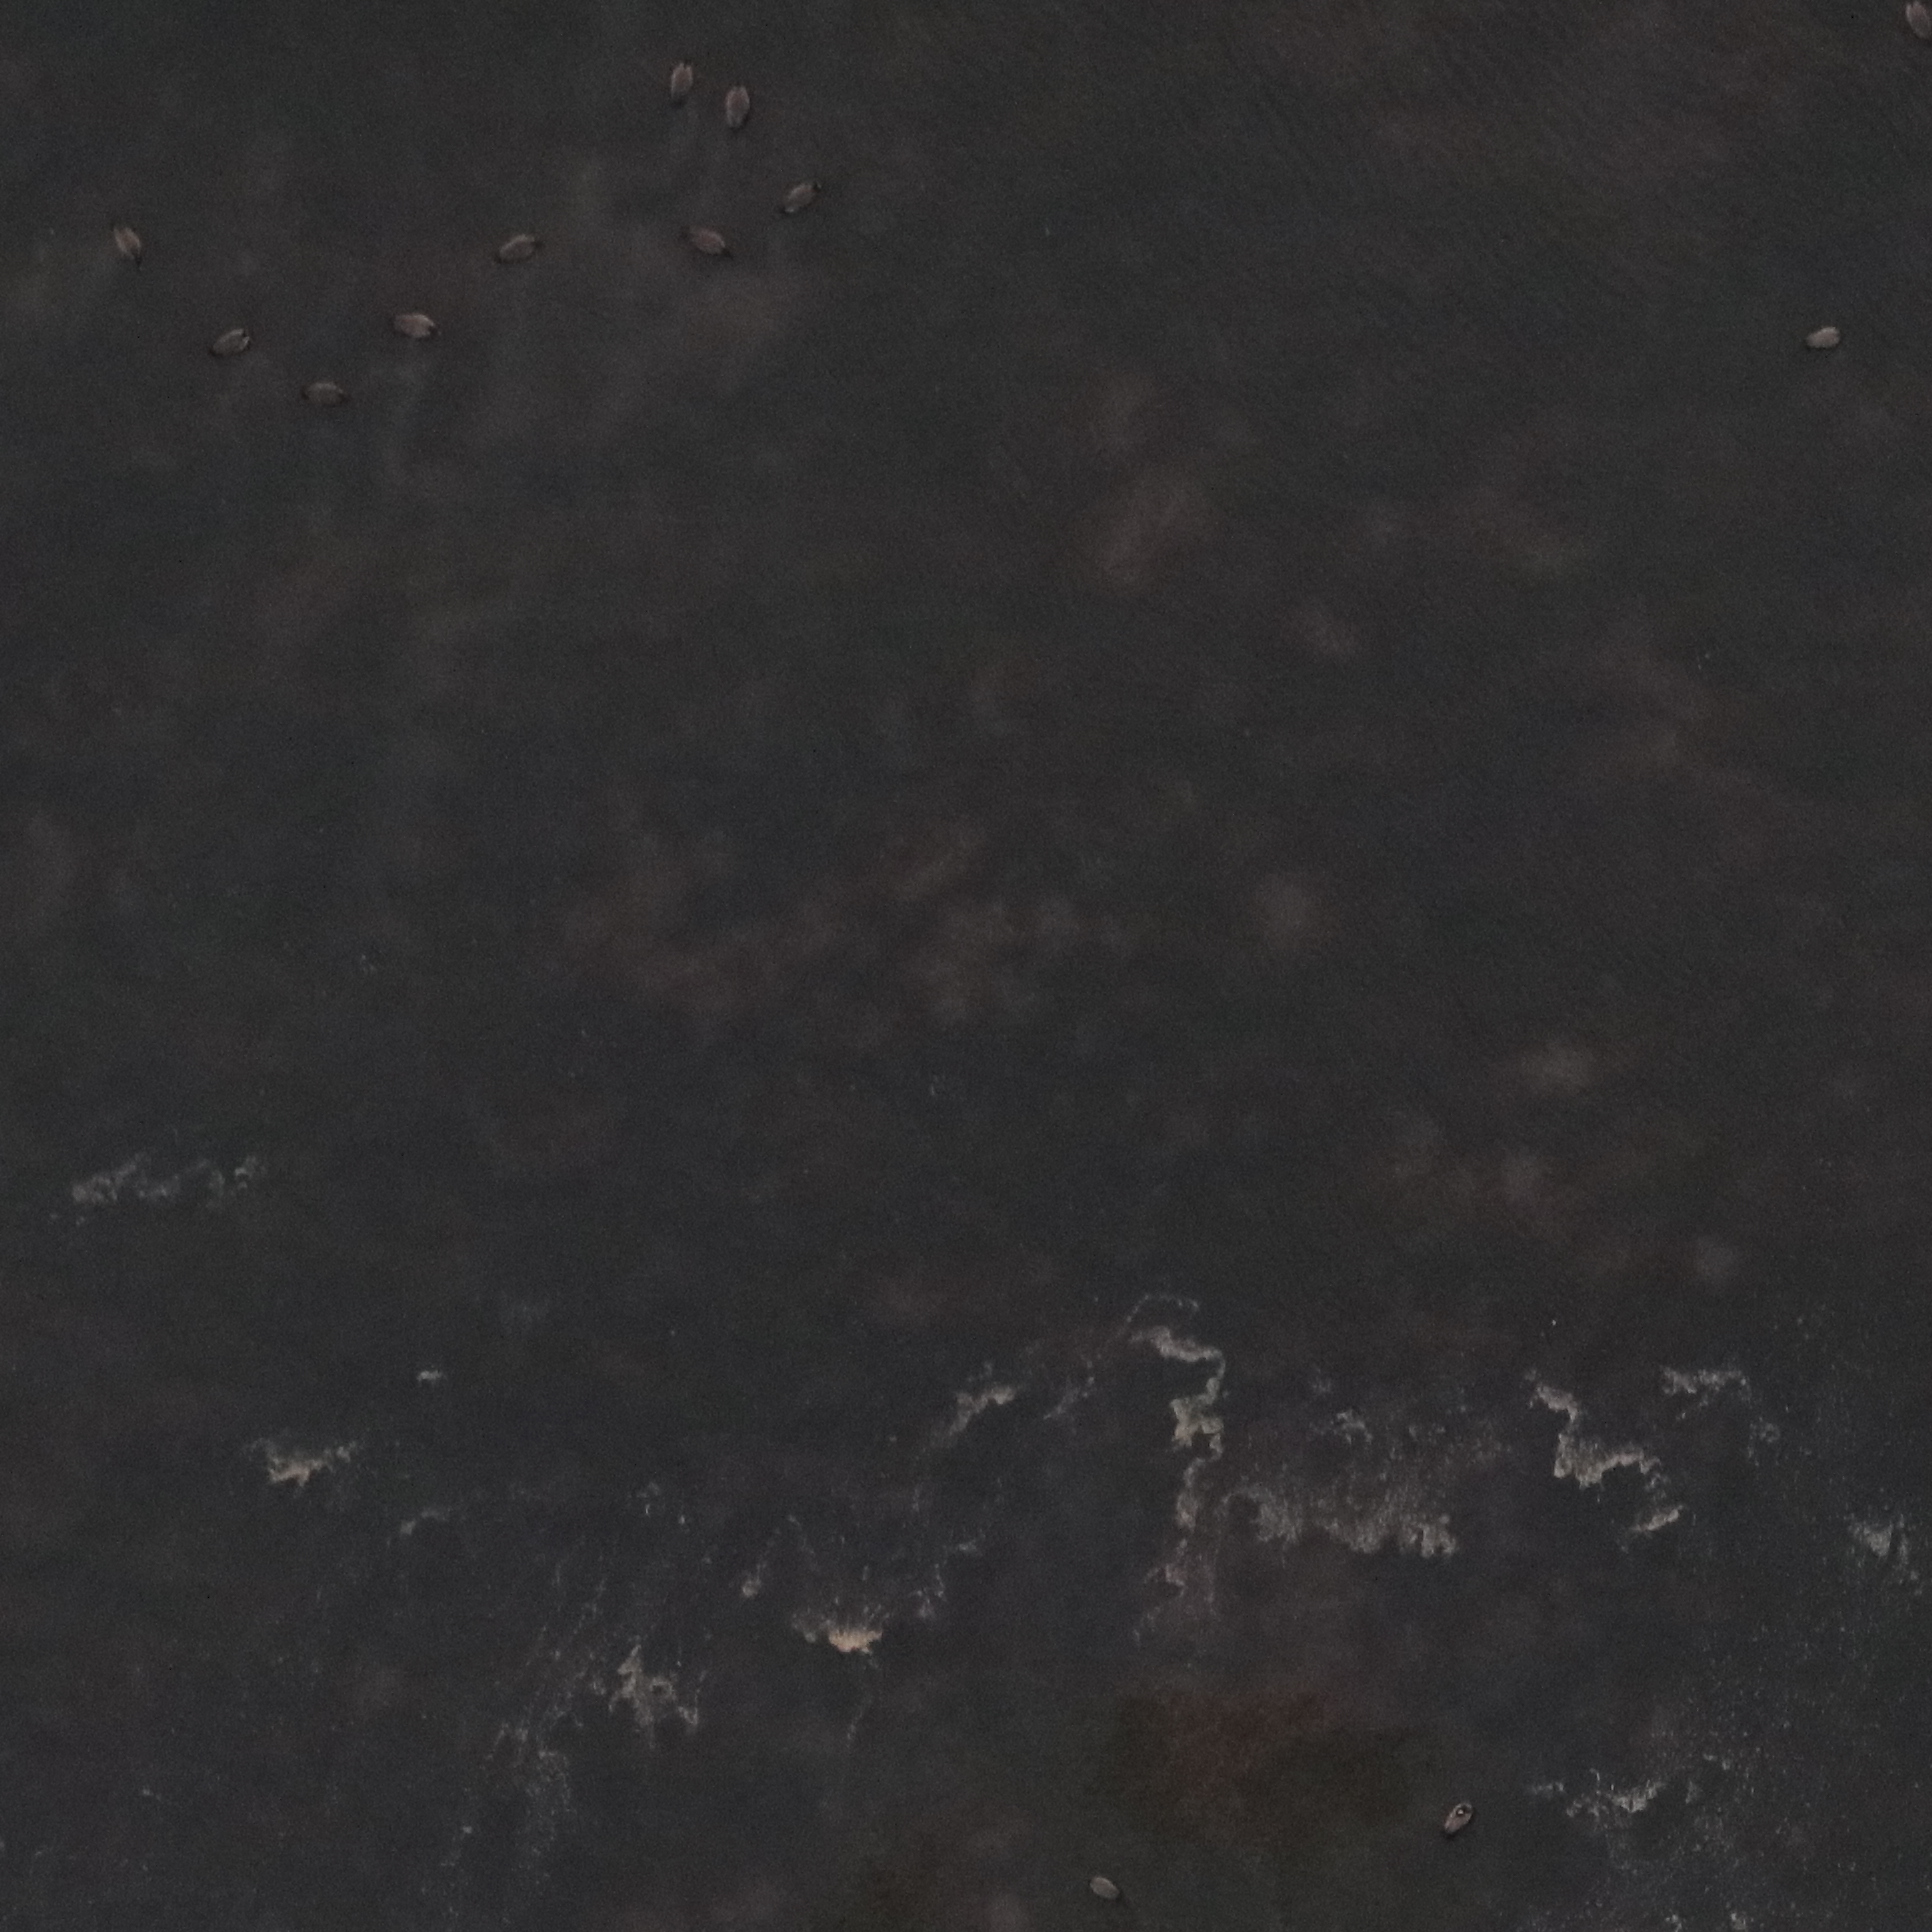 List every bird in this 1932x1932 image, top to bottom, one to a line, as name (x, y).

Canada goose (1917, 23)
Canada goose (684, 80)
Canada goose (737, 106)
Canada goose (800, 199)
Canada goose (708, 242)
Canada goose (127, 244)
Canada goose (520, 251)
Canada goose (413, 326)
Canada goose (1826, 339)
Canada goose (233, 346)
Canada goose (329, 393)
Canada goose (1460, 1817)
Canada goose (1107, 1891)